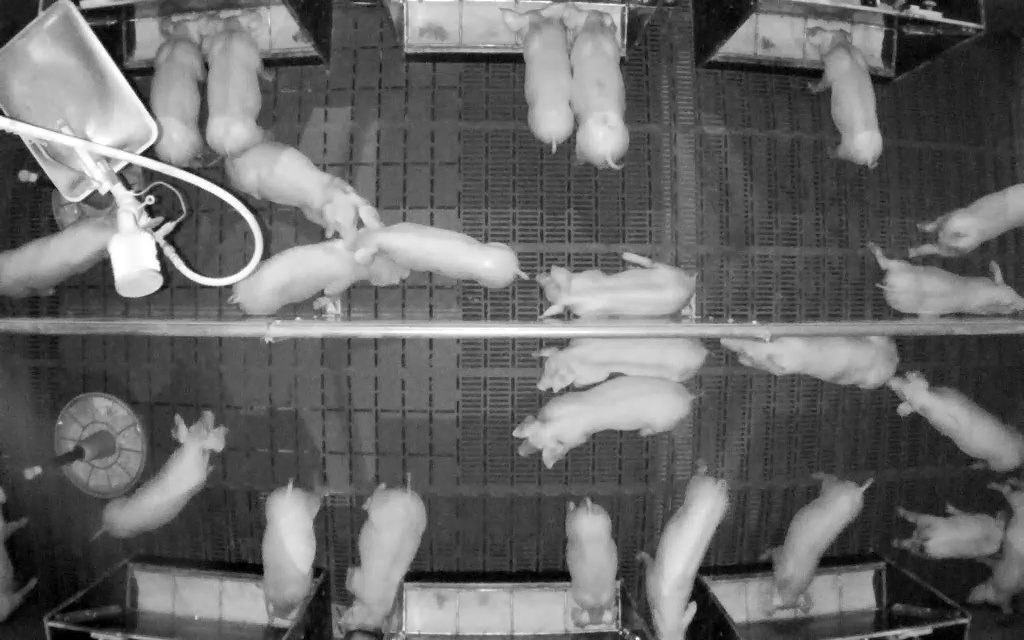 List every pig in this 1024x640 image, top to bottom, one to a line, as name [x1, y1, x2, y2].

pig [498, 3, 575, 155]
pig [563, 4, 631, 174]
pig [207, 11, 271, 167]
pig [148, 15, 211, 175]
pig [803, 26, 883, 169]
pig [225, 139, 369, 252]
pig [907, 183, 1023, 257]
pig [1, 197, 166, 301]
pig [350, 203, 529, 290]
pig [227, 236, 411, 317]
pig [868, 241, 1023, 316]
pig [535, 252, 699, 320]
pig [719, 332, 901, 392]
pig [532, 337, 717, 393]
pig [887, 369, 1023, 474]
pig [512, 375, 704, 469]
pig [92, 408, 230, 542]
pig [636, 457, 734, 639]
pig [759, 471, 876, 617]
pig [339, 473, 429, 632]
pig [967, 475, 1023, 615]
pig [260, 477, 328, 625]
pig [0, 485, 41, 623]
pig [567, 496, 620, 628]
pig [890, 502, 1006, 559]